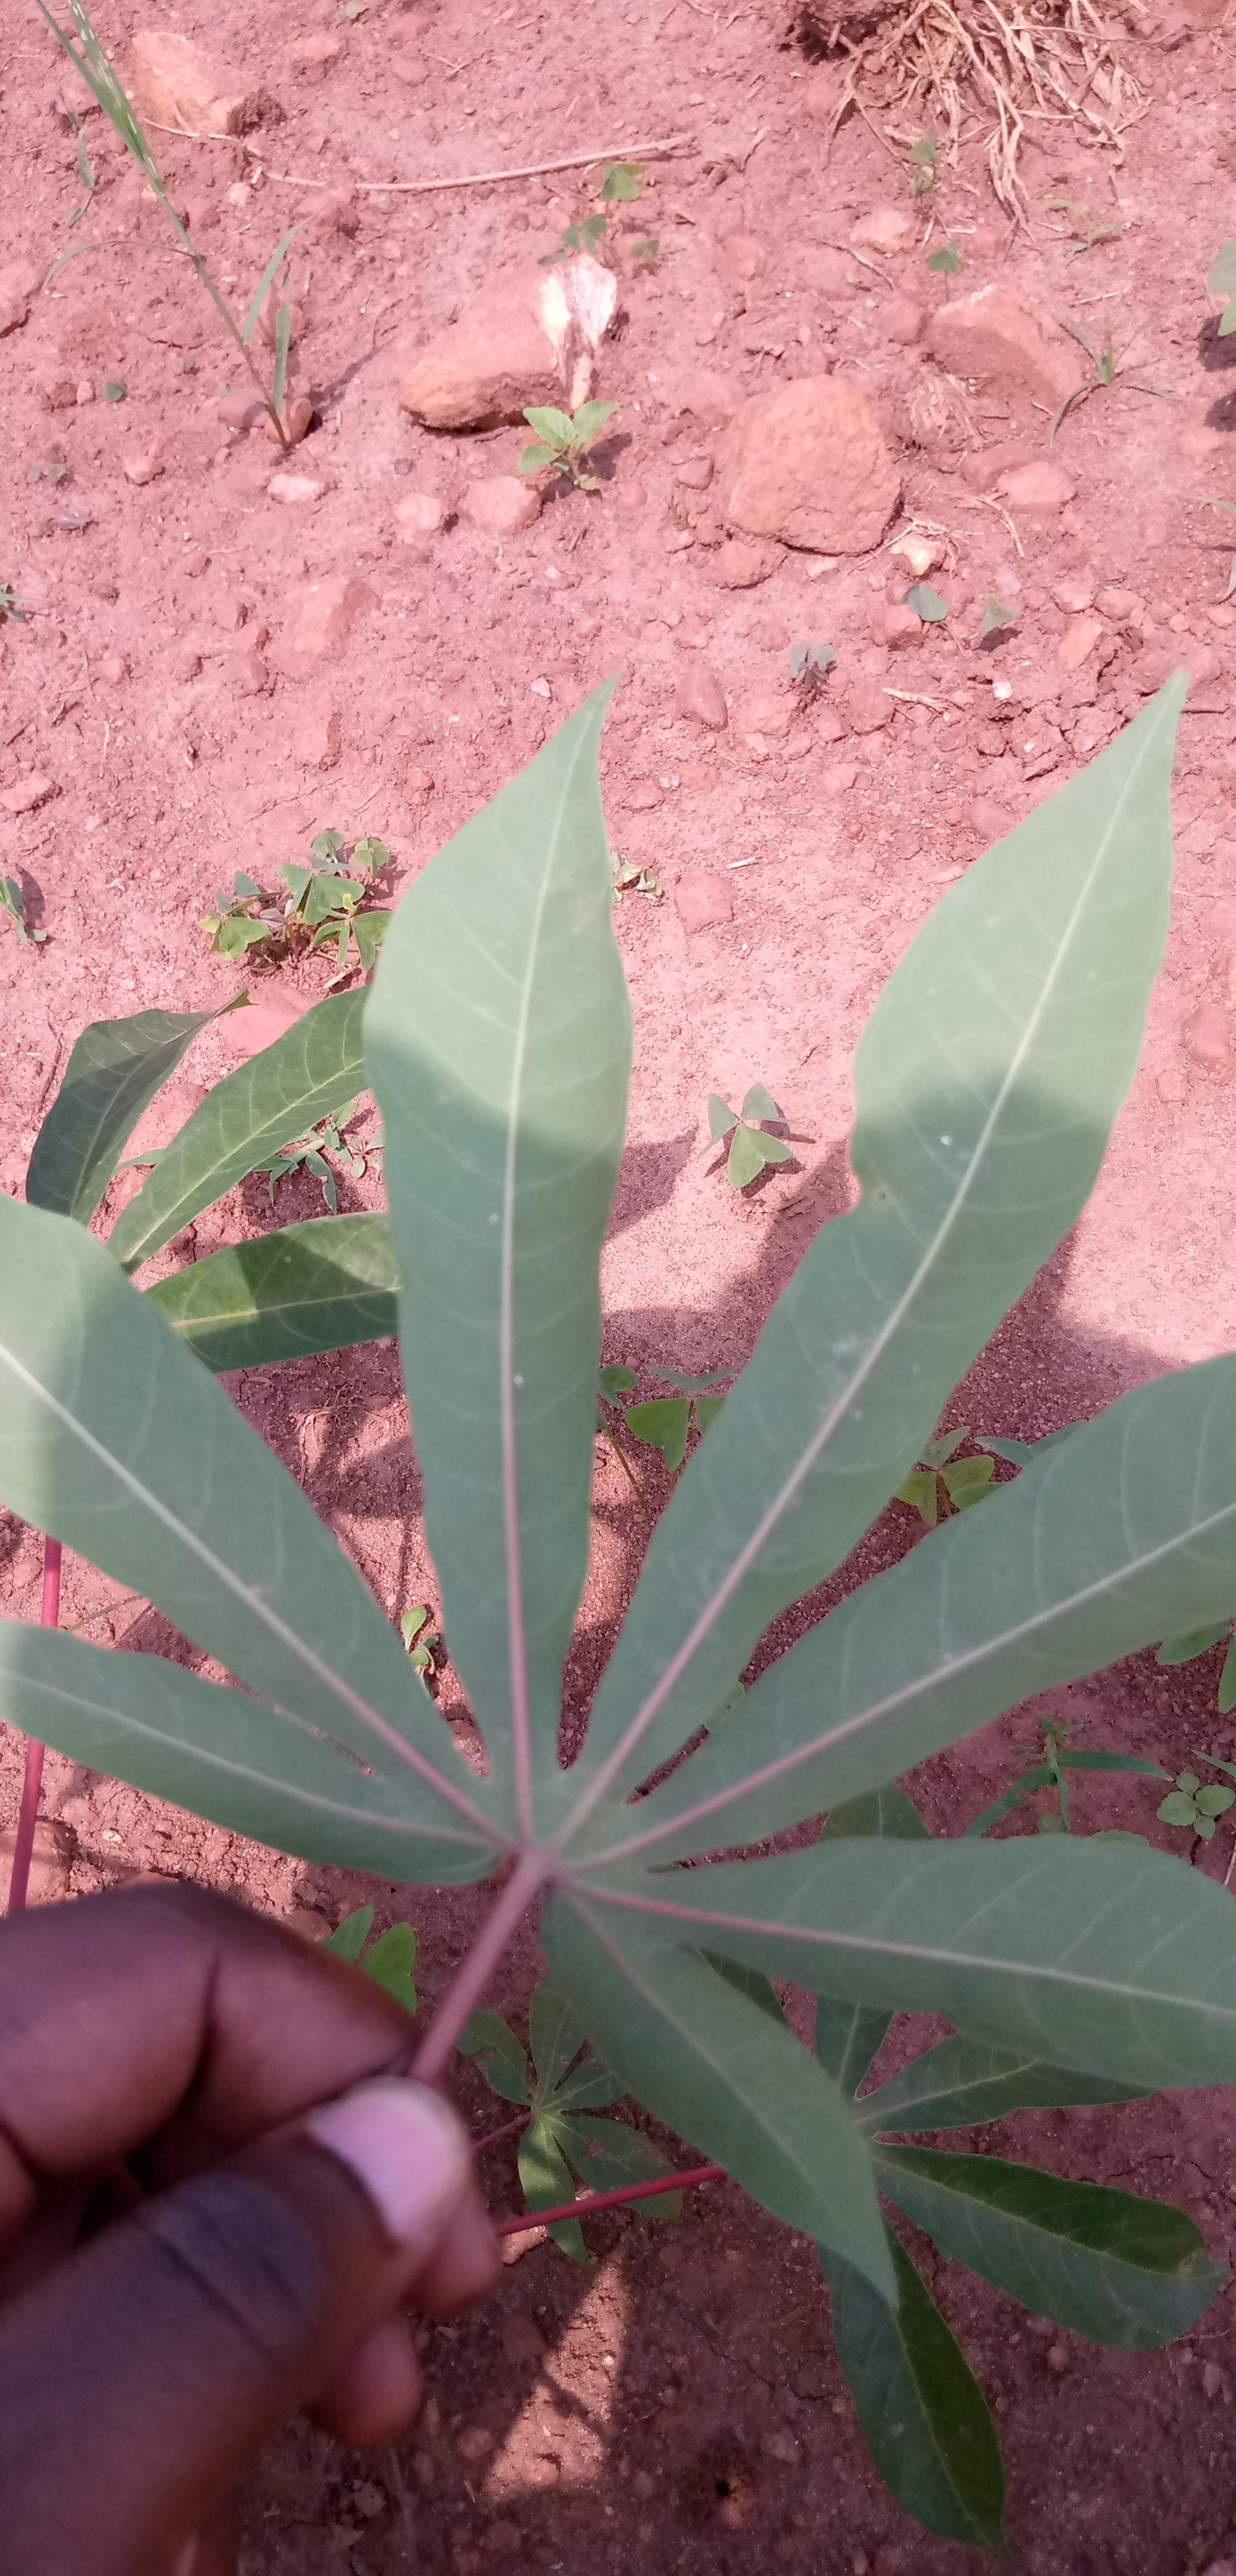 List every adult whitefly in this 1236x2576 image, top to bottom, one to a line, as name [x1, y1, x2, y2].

whitefly [926, 1123, 962, 1166]
whitefly [473, 1204, 514, 1245]
whitefly [490, 1355, 543, 1400]